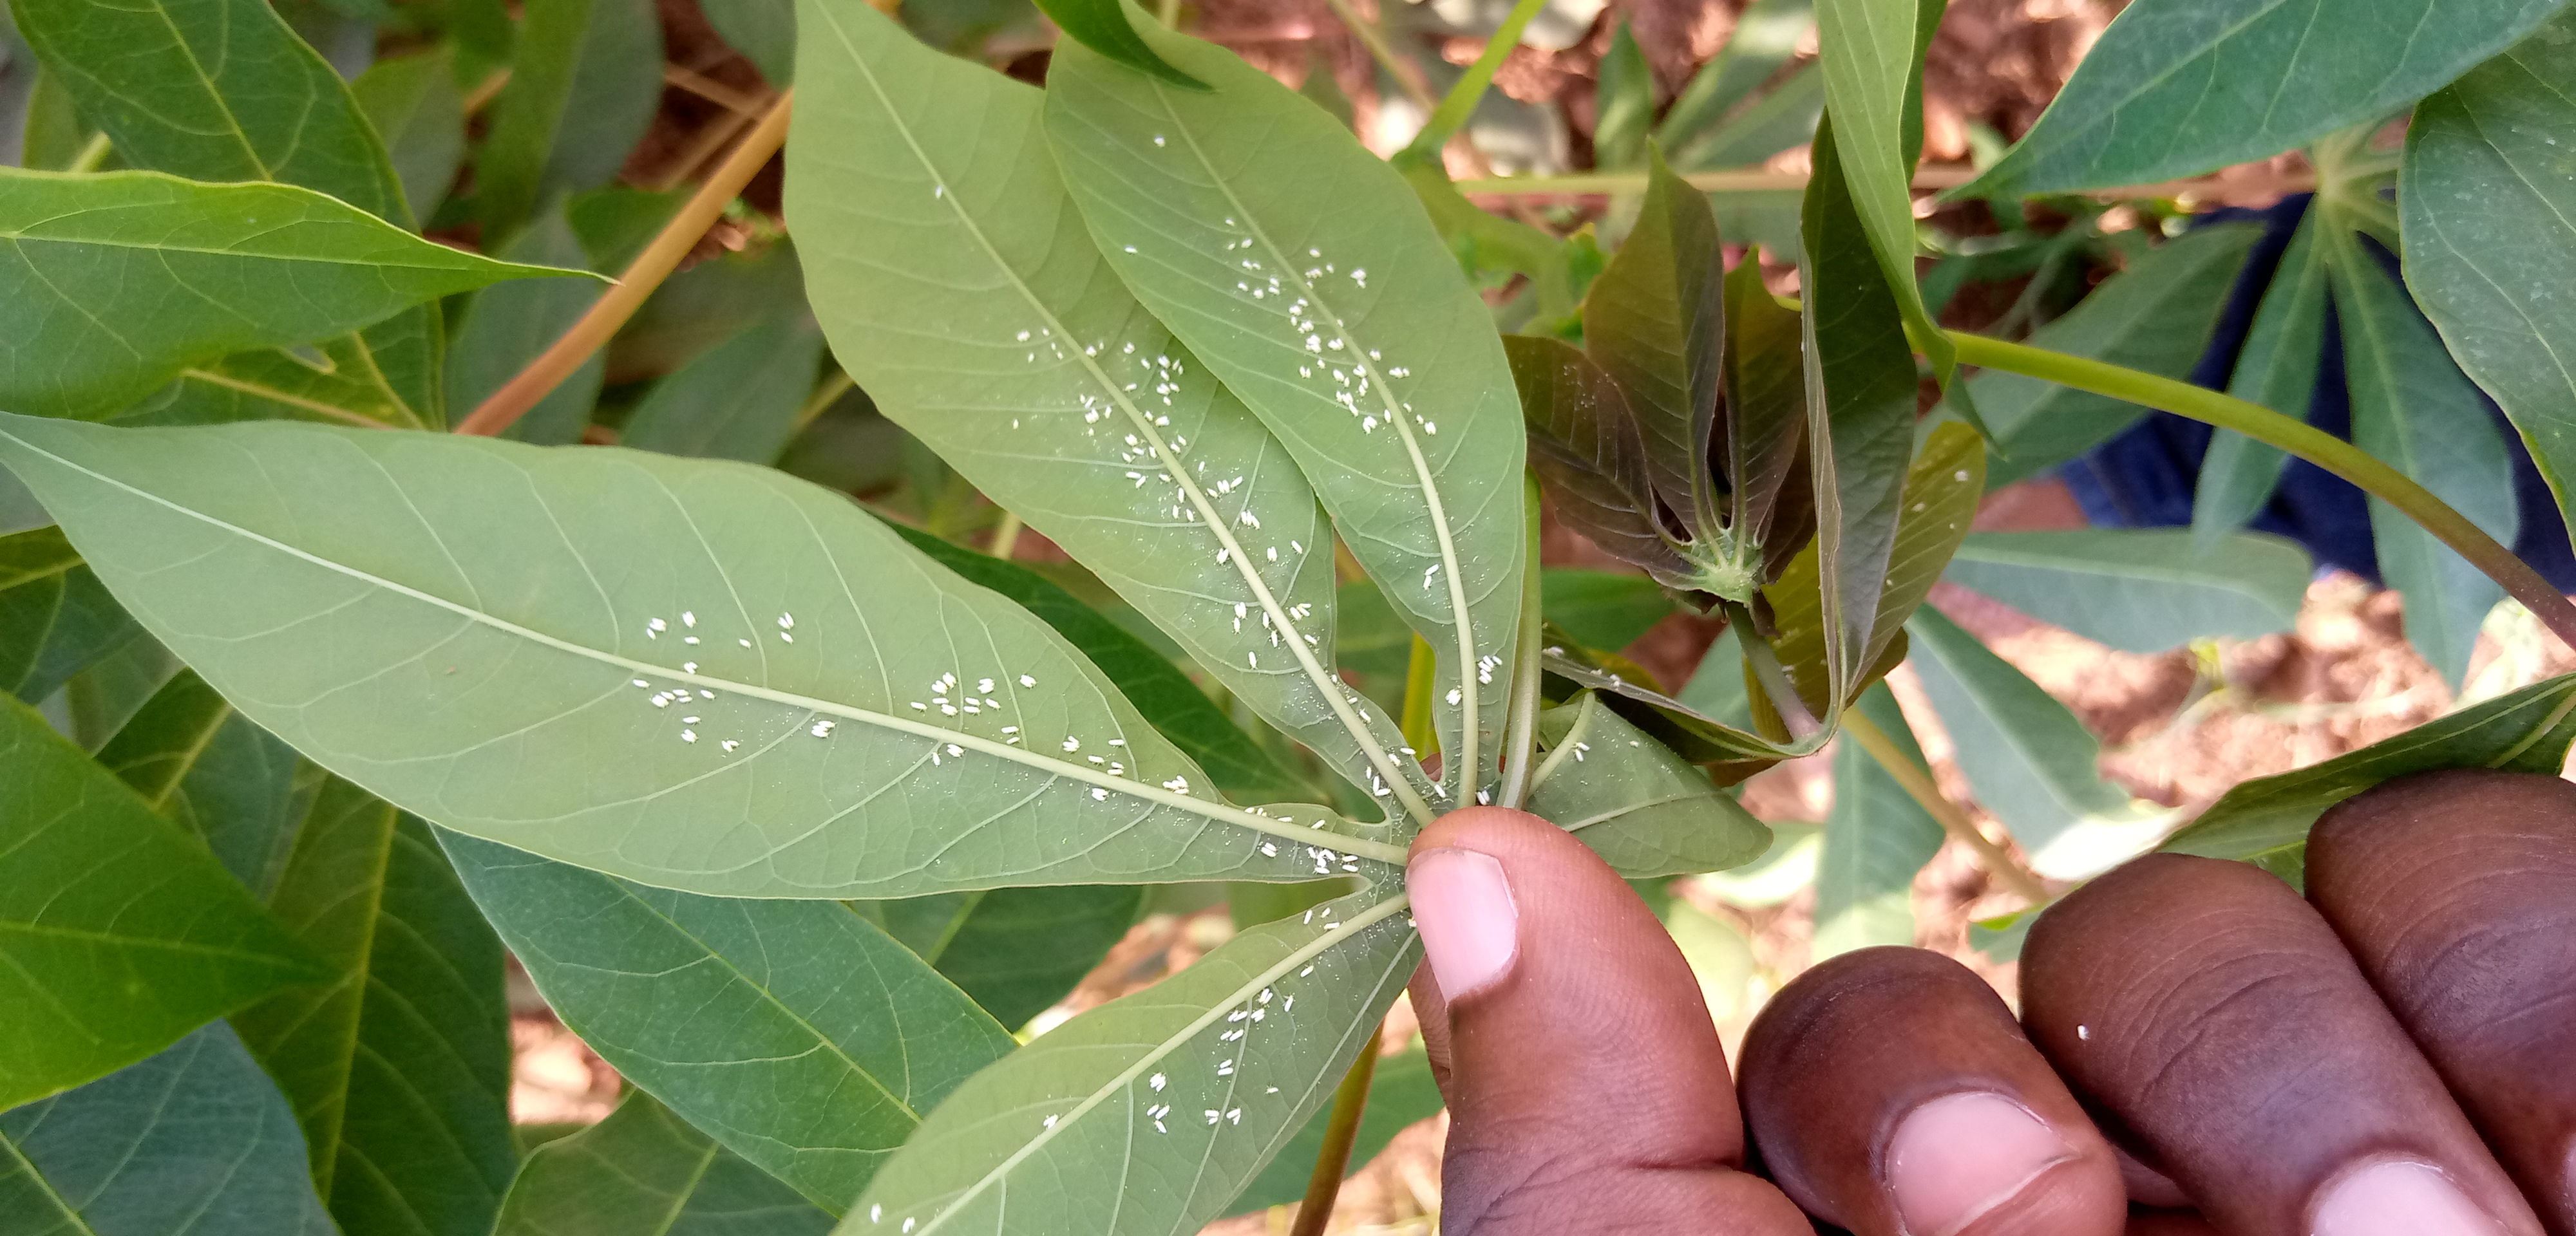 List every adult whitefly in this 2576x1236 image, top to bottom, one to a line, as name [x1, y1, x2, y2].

whitefly [1122, 244, 1139, 256]
whitefly [1240, 258, 1253, 272]
whitefly [1267, 275, 1282, 290]
whitefly [1235, 280, 1249, 294]
whitefly [1265, 285, 1281, 297]
whitefly [1295, 297, 1311, 310]
whitefly [1162, 353, 1173, 370]
whitefly [1157, 355, 1168, 369]
whitefly [1139, 357, 1153, 371]
whitefly [1350, 357, 1370, 379]
whitefly [1172, 357, 1182, 371]
whitefly [1314, 357, 1328, 370]
whitefly [1350, 362, 1370, 379]
whitefly [1177, 363, 1186, 377]
whitefly [1299, 364, 1305, 379]
whitefly [1394, 366, 1404, 380]
whitefly [1305, 366, 1312, 380]
whitefly [1401, 366, 1412, 380]
whitefly [1387, 368, 1400, 379]
whitefly [1159, 370, 1171, 382]
whitefly [1342, 373, 1351, 390]
whitefly [1360, 377, 1370, 391]
whitefly [1159, 382, 1172, 394]
whitefly [1168, 382, 1182, 394]
whitefly [1122, 382, 1139, 393]
whitefly [1358, 384, 1368, 398]
whitefly [1155, 386, 1170, 397]
whitefly [1084, 395, 1095, 409]
whitefly [1401, 400, 1414, 416]
whitefly [1348, 402, 1360, 419]
whitefly [1101, 404, 1117, 421]
whitefly [1081, 407, 1103, 431]
whitefly [1383, 407, 1394, 424]
whitefly [1079, 408, 1101, 426]
whitefly [1154, 411, 1173, 433]
whitefly [1414, 411, 1426, 426]
whitefly [1153, 413, 1173, 429]
whitefly [1368, 415, 1379, 426]
whitefly [1364, 417, 1376, 430]
whitefly [1011, 418, 1021, 432]
whitefly [1428, 420, 1437, 436]
whitefly [1362, 422, 1372, 436]
whitefly [1424, 422, 1432, 436]
whitefly [1130, 431, 1141, 446]
whitefly [1122, 433, 1133, 447]
whitefly [1169, 442, 1183, 456]
whitefly [1148, 444, 1159, 458]
whitefly [1130, 445, 1145, 456]
whitefly [1117, 449, 1135, 465]
whitefly [1197, 460, 1207, 474]
whitefly [1122, 469, 1144, 479]
whitefly [1155, 471, 1173, 485]
whitefly [1133, 474, 1149, 491]
whitefly [1231, 475, 1244, 489]
whitefly [1222, 478, 1231, 495]
whitefly [1217, 480, 1225, 496]
whitefly [1176, 483, 1187, 503]
whitefly [1205, 487, 1218, 500]
whitefly [1168, 501, 1182, 521]
whitefly [1182, 505, 1199, 523]
whitefly [1247, 509, 1252, 528]
whitefly [1241, 510, 1247, 526]
whitefly [1252, 515, 1262, 532]
whitefly [1291, 539, 1303, 556]
whitefly [1215, 545, 1223, 563]
whitefly [1271, 545, 1278, 564]
whitefly [1266, 546, 1272, 563]
whitefly [1219, 547, 1229, 568]
whitefly [1423, 562, 1440, 576]
whitefly [1421, 574, 1433, 590]
whitefly [1239, 597, 1250, 619]
whitefly [1232, 601, 1241, 619]
whitefly [1297, 603, 1312, 610]
whitefly [1296, 606, 1311, 619]
whitefly [1289, 606, 1303, 623]
whitefly [1259, 608, 1271, 630]
whitefly [685, 610, 699, 624]
whitefly [784, 610, 796, 628]
whitefly [681, 611, 694, 630]
whitefly [776, 614, 791, 632]
whitefly [1232, 615, 1245, 637]
whitefly [650, 616, 667, 625]
whitefly [648, 621, 668, 632]
whitefly [645, 626, 660, 642]
whitefly [1268, 628, 1282, 650]
whitefly [779, 630, 795, 645]
whitefly [1303, 632, 1319, 646]
whitefly [682, 633, 703, 648]
whitefly [736, 635, 753, 650]
whitefly [1247, 648, 1259, 669]
whitefly [1492, 653, 1504, 666]
whitefly [1482, 654, 1496, 668]
whitefly [688, 660, 700, 670]
whitefly [1477, 660, 1494, 673]
whitefly [682, 660, 697, 675]
whitefly [1479, 669, 1493, 684]
whitefly [944, 670, 959, 684]
whitefly [940, 672, 954, 690]
whitefly [1019, 673, 1039, 687]
whitefly [1331, 673, 1339, 685]
whitefly [1478, 675, 1490, 688]
whitefly [629, 675, 651, 690]
whitefly [976, 677, 996, 684]
whitefly [1018, 678, 1034, 691]
whitefly [934, 679, 948, 690]
whitefly [929, 682, 947, 695]
whitefly [980, 685, 995, 696]
whitefly [671, 686, 690, 697]
whitefly [699, 687, 718, 702]
whitefly [1443, 688, 1456, 702]
whitefly [659, 689, 676, 702]
whitefly [1447, 689, 1459, 705]
whitefly [654, 692, 671, 706]
whitefly [1452, 692, 1462, 708]
whitefly [677, 695, 694, 704]
whitefly [962, 695, 981, 708]
whitefly [1347, 695, 1359, 706]
whitefly [929, 695, 952, 704]
whitefly [650, 697, 665, 709]
whitefly [983, 697, 1003, 711]
whitefly [907, 699, 929, 713]
whitefly [940, 702, 960, 714]
whitefly [1358, 707, 1372, 724]
whitefly [679, 714, 702, 726]
whitefly [816, 718, 838, 730]
whitefly [813, 724, 829, 731]
whitefly [999, 724, 1022, 735]
whitefly [683, 727, 700, 741]
whitefly [810, 728, 829, 740]
whitefly [679, 732, 696, 745]
whitefly [1066, 733, 1081, 744]
whitefly [1004, 735, 1023, 744]
whitefly [1104, 735, 1126, 749]
whitefly [1627, 738, 1640, 749]
whitefly [719, 738, 734, 754]
whitefly [725, 738, 743, 748]
whitefly [1573, 738, 1591, 752]
whitefly [1061, 741, 1083, 749]
whitefly [946, 742, 965, 754]
whitefly [947, 746, 961, 759]
whitefly [1399, 746, 1417, 757]
whitefly [1574, 748, 1586, 763]
whitefly [931, 749, 943, 770]
whitefly [1386, 753, 1403, 769]
whitefly [1086, 753, 1104, 765]
whitefly [1109, 759, 1125, 768]
whitefly [1363, 763, 1376, 780]
whitefly [1106, 767, 1125, 778]
whitefly [1370, 772, 1381, 792]
whitefly [1177, 774, 1189, 786]
whitefly [1171, 778, 1187, 789]
whitefly [1161, 780, 1177, 790]
whitefly [1433, 782, 1446, 800]
whitefly [1090, 785, 1109, 796]
whitefly [1374, 786, 1393, 798]
whitefly [1174, 787, 1191, 795]
whitefly [1481, 789, 1492, 803]
whitefly [1475, 790, 1487, 807]
whitefly [1090, 791, 1105, 802]
whitefly [1244, 804, 1256, 814]
whitefly [1256, 805, 1264, 817]
whitefly [1274, 813, 1296, 823]
whitefly [1308, 816, 1328, 832]
whitefly [1262, 839, 1280, 852]
whitefly [1306, 844, 1316, 861]
whitefly [1259, 845, 1277, 859]
whitefly [1325, 847, 1338, 862]
whitefly [1318, 848, 1329, 856]
whitefly [1340, 854, 1359, 863]
whitefly [1315, 854, 1328, 866]
whitefly [1340, 863, 1362, 874]
whitefly [1311, 866, 1331, 876]
whitefly [1319, 905, 1332, 919]
whitefly [1300, 906, 1317, 926]
whitefly [1319, 919, 1341, 932]
whitefly [1298, 963, 1317, 980]
whitefly [1256, 987, 1269, 1004]
whitefly [1262, 991, 1274, 1007]
whitefly [1281, 991, 1296, 1016]
whitefly [1251, 1006, 1266, 1020]
whitefly [1226, 1007, 1238, 1024]
whitefly [1233, 1009, 1249, 1024]
whitefly [1253, 1012, 1266, 1025]
whitefly [1228, 1027, 1246, 1044]
whitefly [1217, 1028, 1233, 1044]
whitefly [1217, 1056, 1234, 1069]
whitefly [1215, 1065, 1235, 1078]
whitefly [1148, 1069, 1163, 1083]
whitefly [1149, 1074, 1167, 1091]
whitefly [1154, 1080, 1169, 1094]
whitefly [1264, 1083, 1282, 1096]
whitefly [1145, 1101, 1160, 1118]
whitefly [1154, 1102, 1172, 1120]
whitefly [1223, 1105, 1242, 1120]
whitefly [1201, 1107, 1222, 1117]
whitefly [1039, 1111, 1061, 1131]
whitefly [1230, 1112, 1242, 1127]
whitefly [1206, 1117, 1220, 1128]
whitefly [1152, 1118, 1169, 1135]